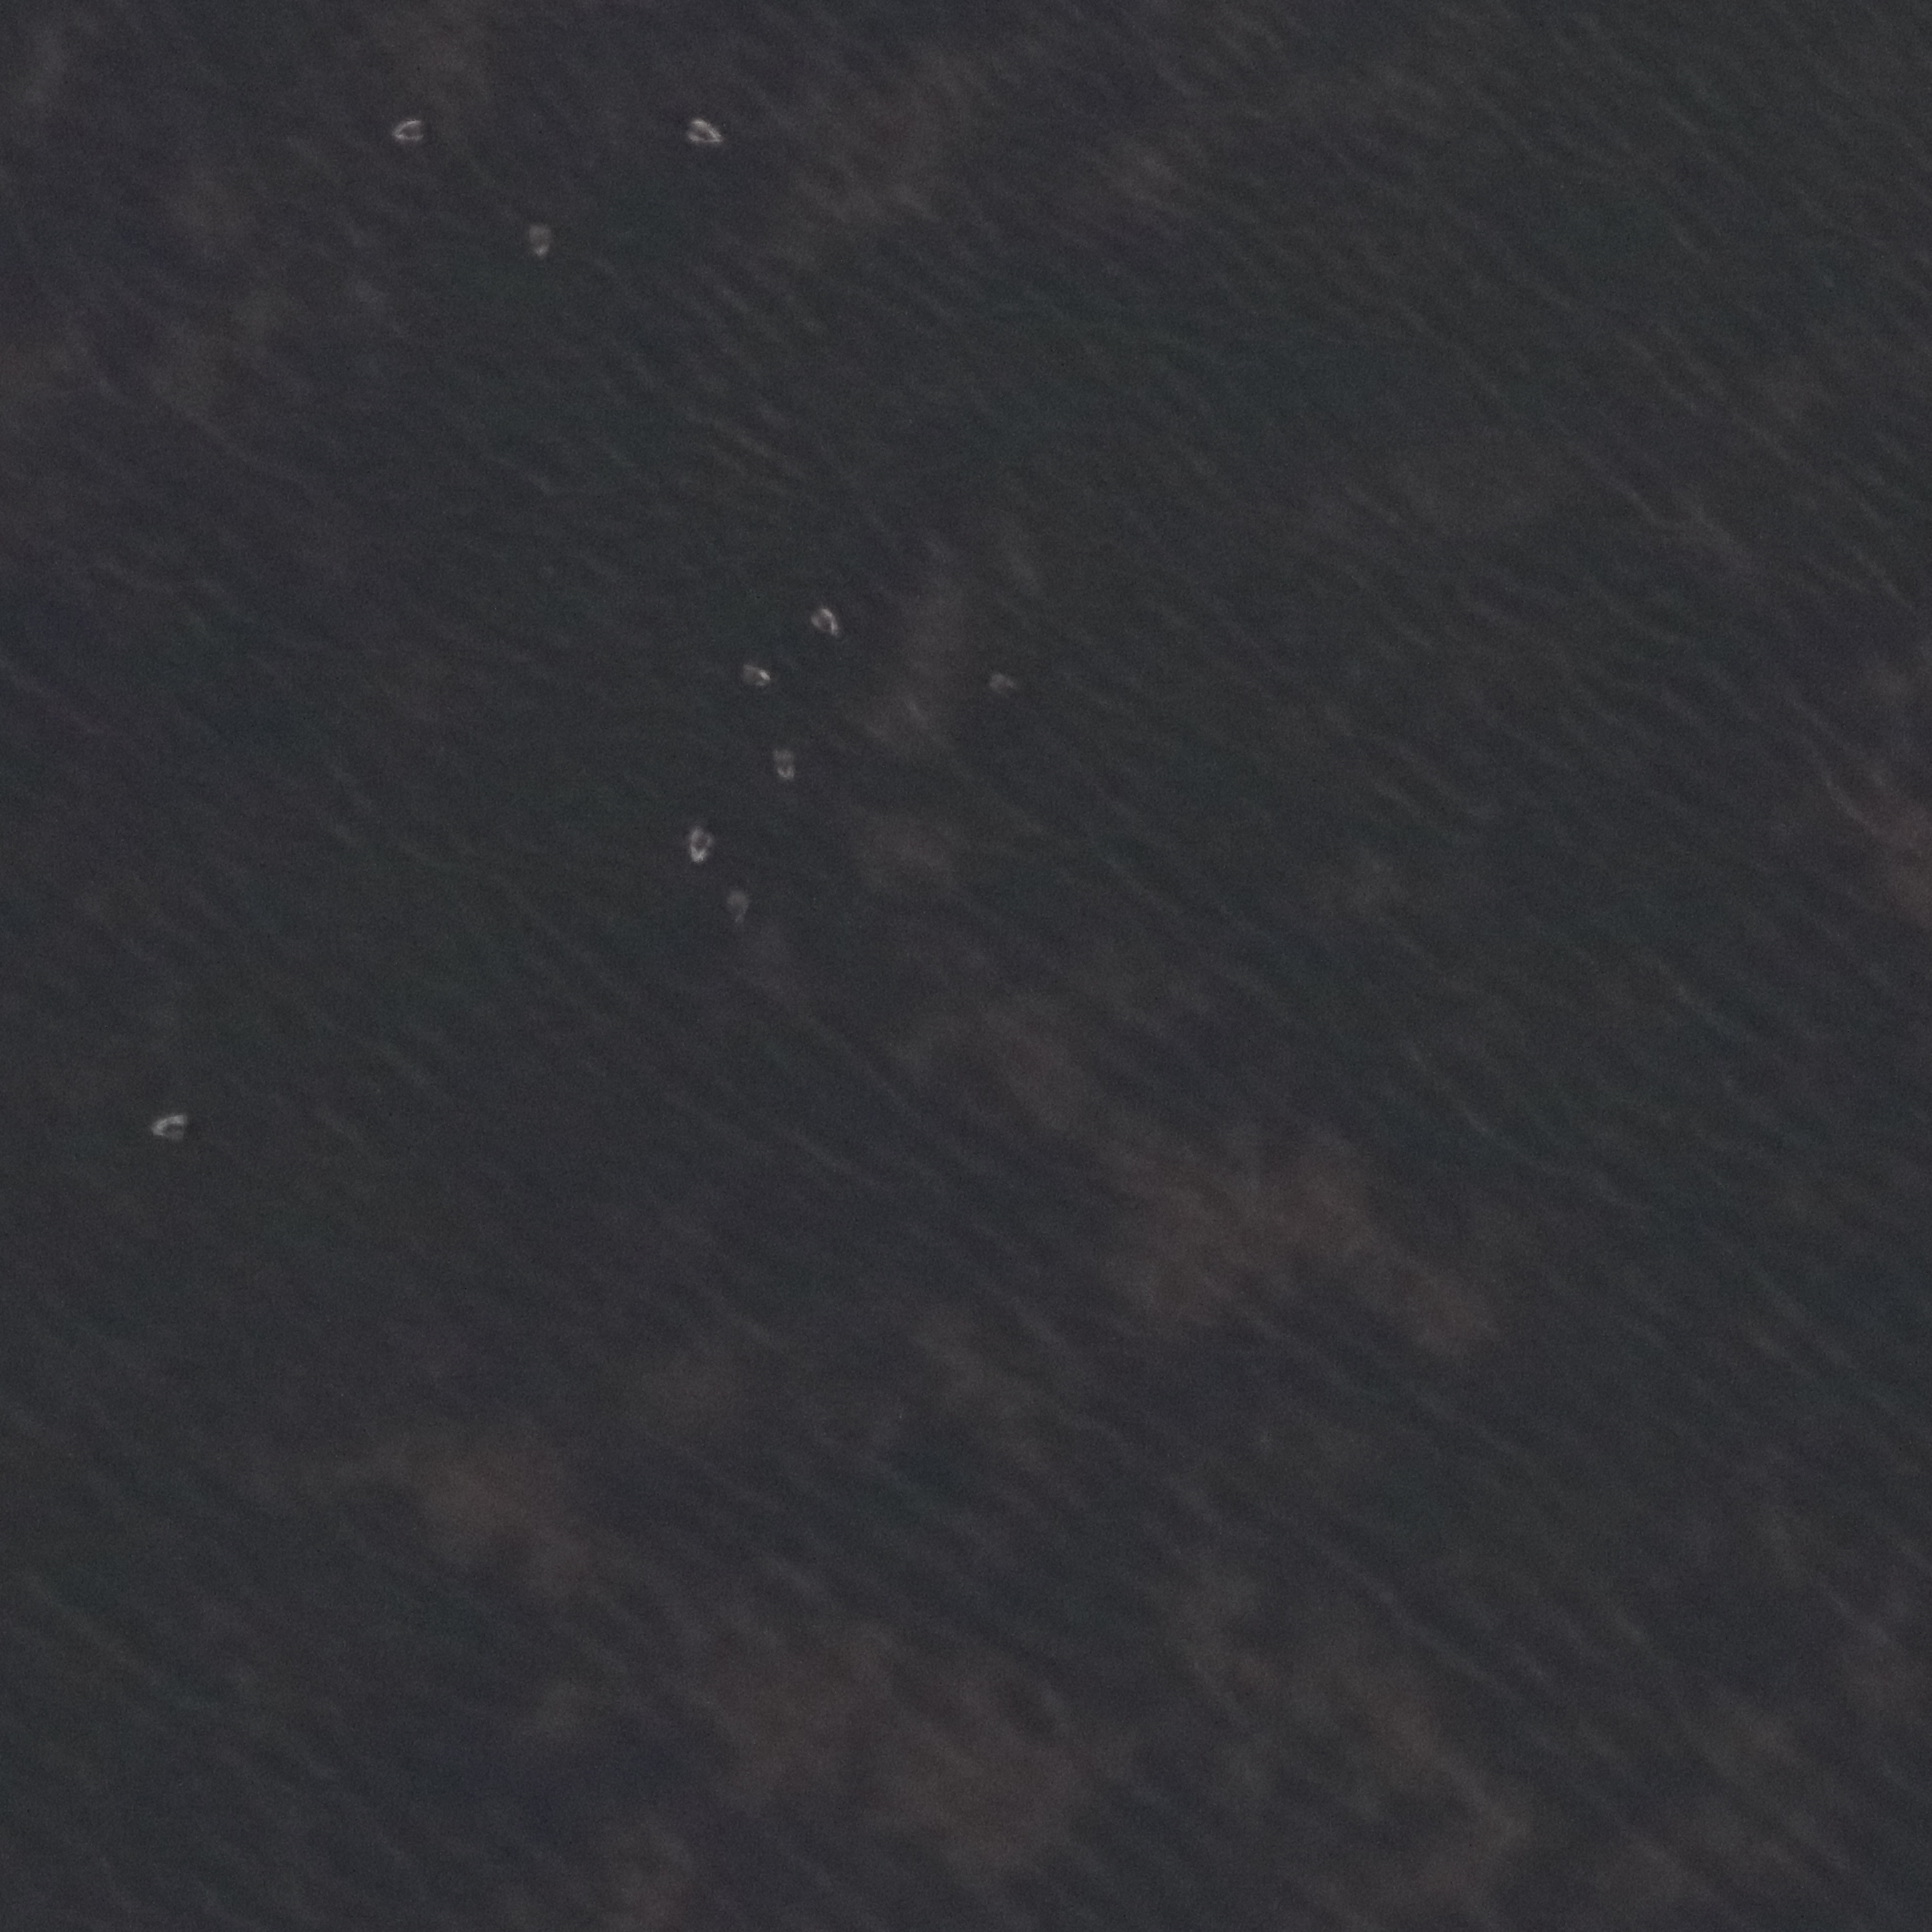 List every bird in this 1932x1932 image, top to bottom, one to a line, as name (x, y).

brant (409, 130)
brant (703, 132)
brant (544, 238)
brant (819, 617)
brant (748, 670)
brant (997, 682)
brant (780, 768)
brant (695, 836)
brant (737, 899)
brant (169, 1129)